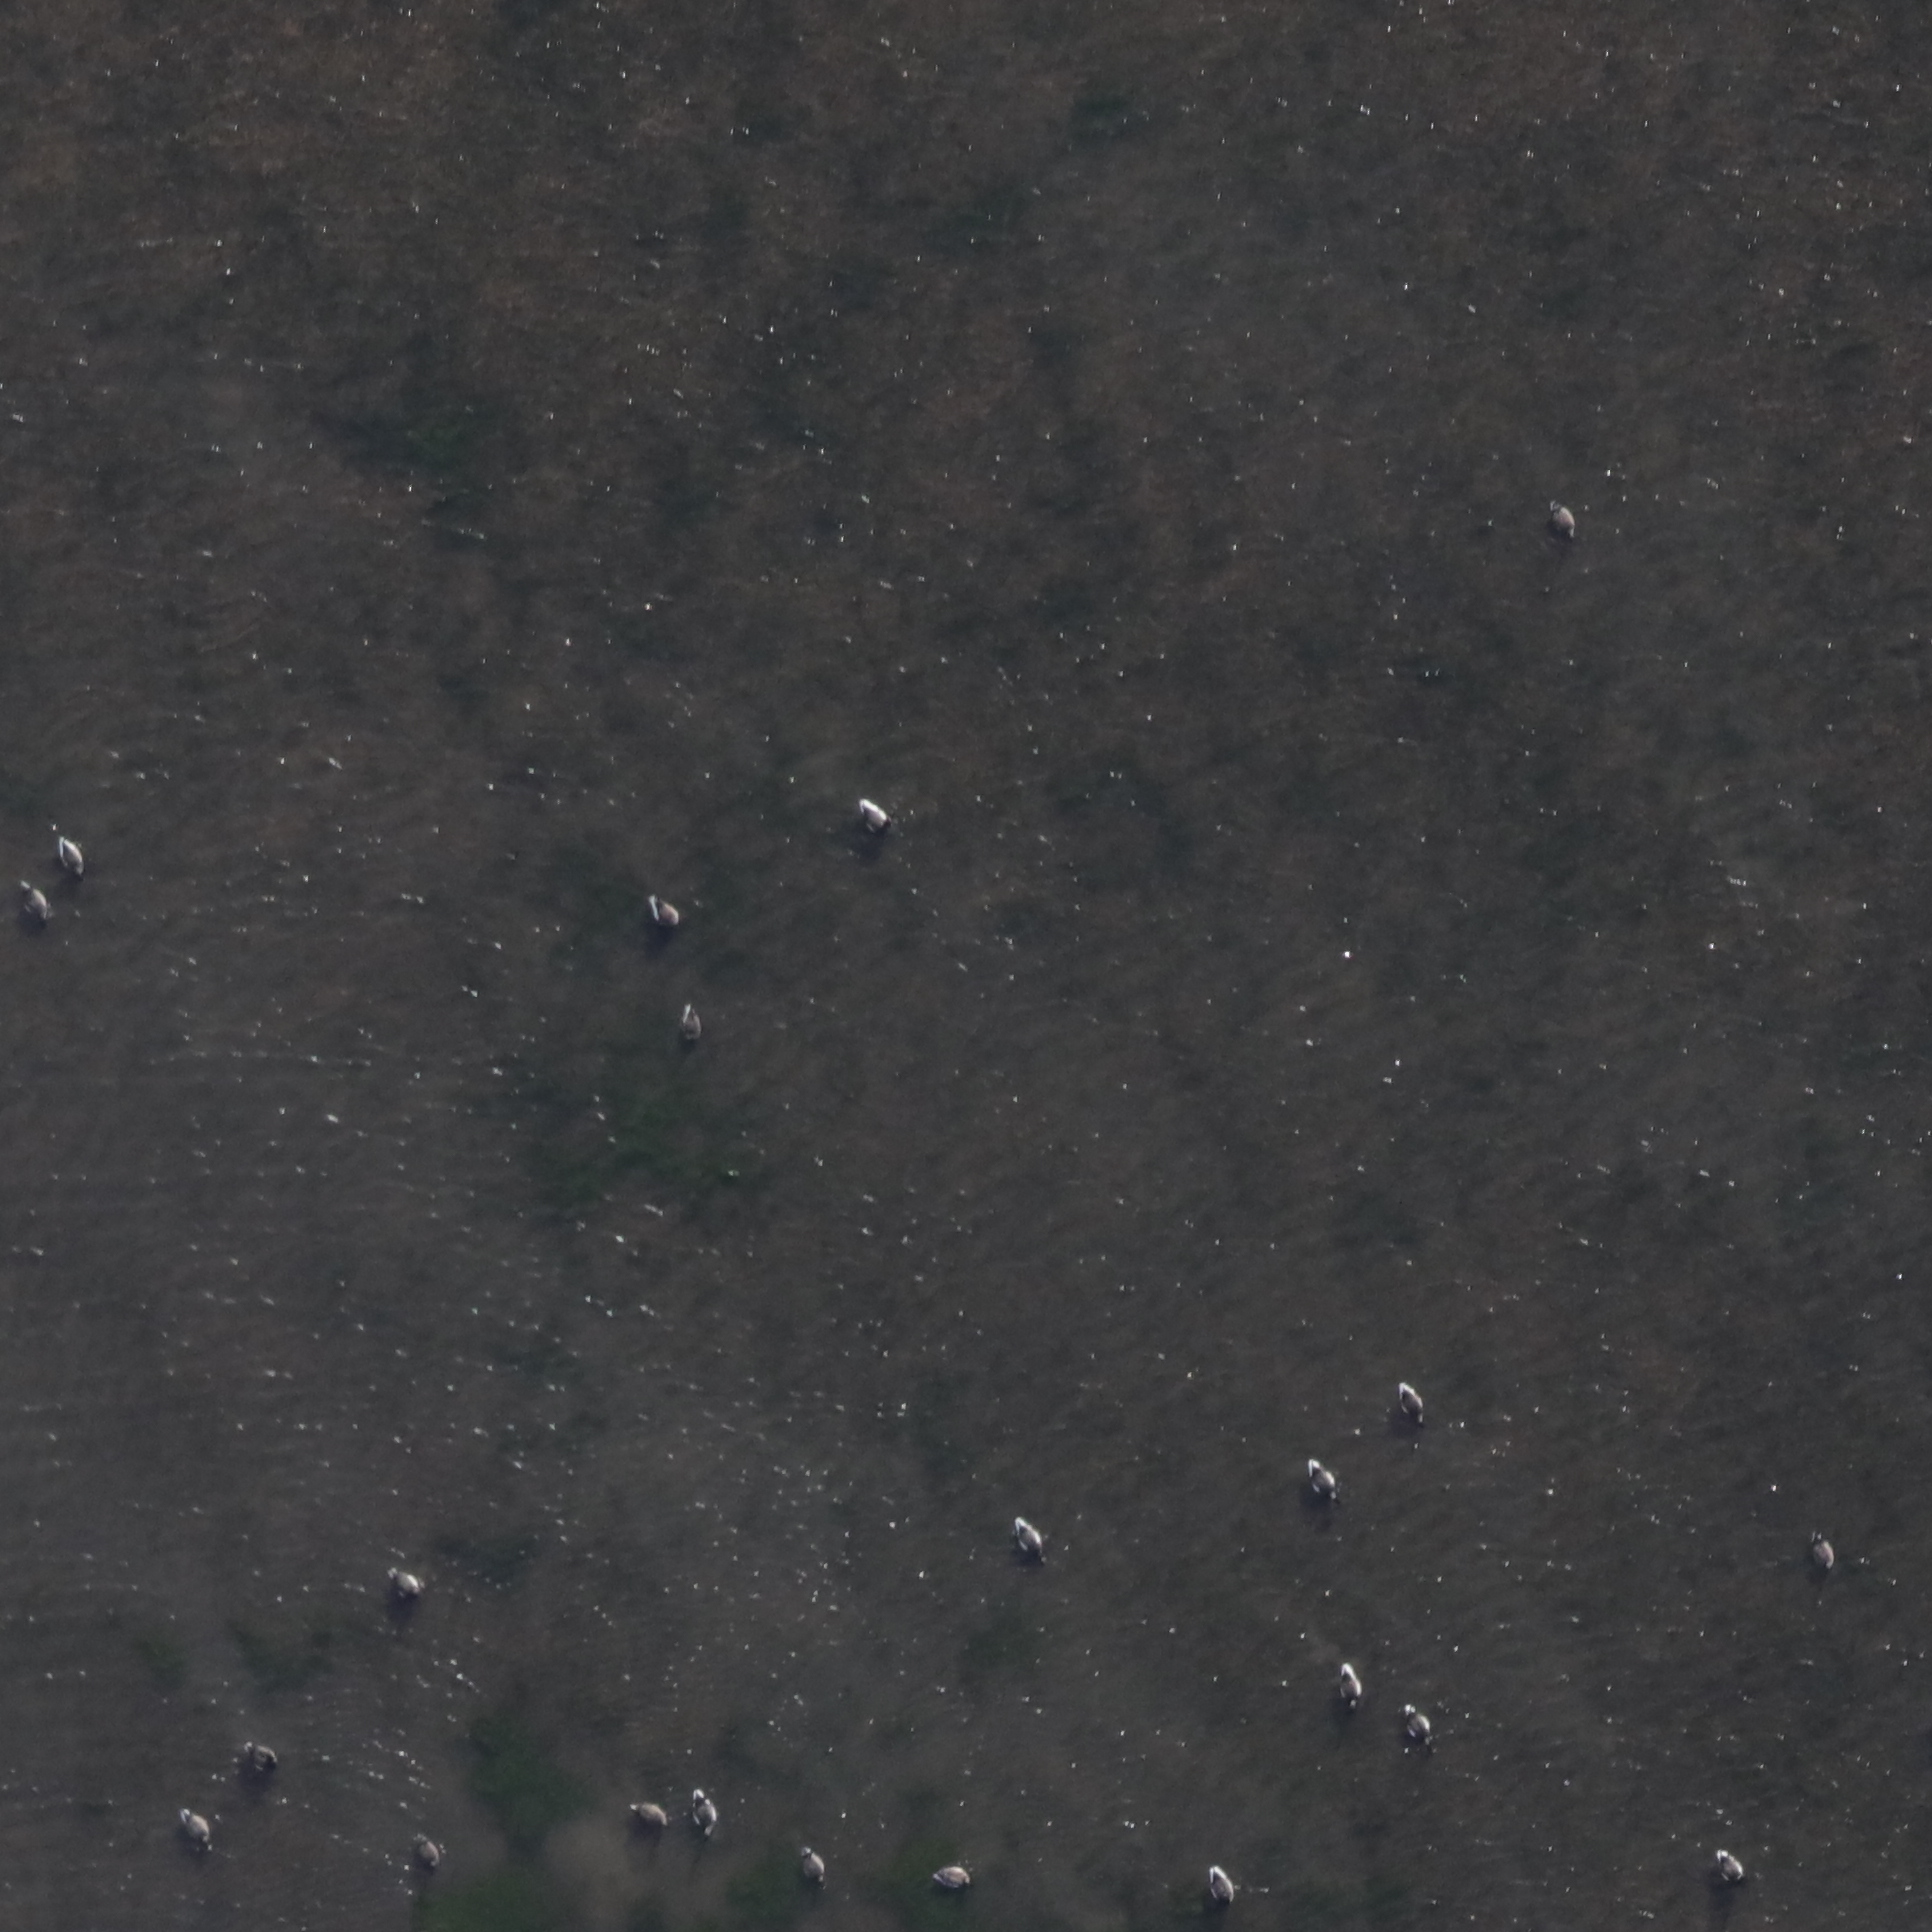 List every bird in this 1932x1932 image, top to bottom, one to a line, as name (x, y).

brant (1563, 521)
brant (875, 818)
brant (69, 857)
brant (36, 904)
brant (665, 913)
brant (691, 1023)
brant (1411, 1404)
brant (1324, 1483)
brant (1026, 1537)
brant (1823, 1552)
brant (405, 1583)
brant (1350, 1686)
brant (1416, 1727)
brant (261, 1755)
brant (652, 1815)
brant (704, 1815)
brant (197, 1828)
brant (428, 1849)
brant (1730, 1867)
brant (813, 1868)
brant (953, 1877)
brant (1221, 1888)